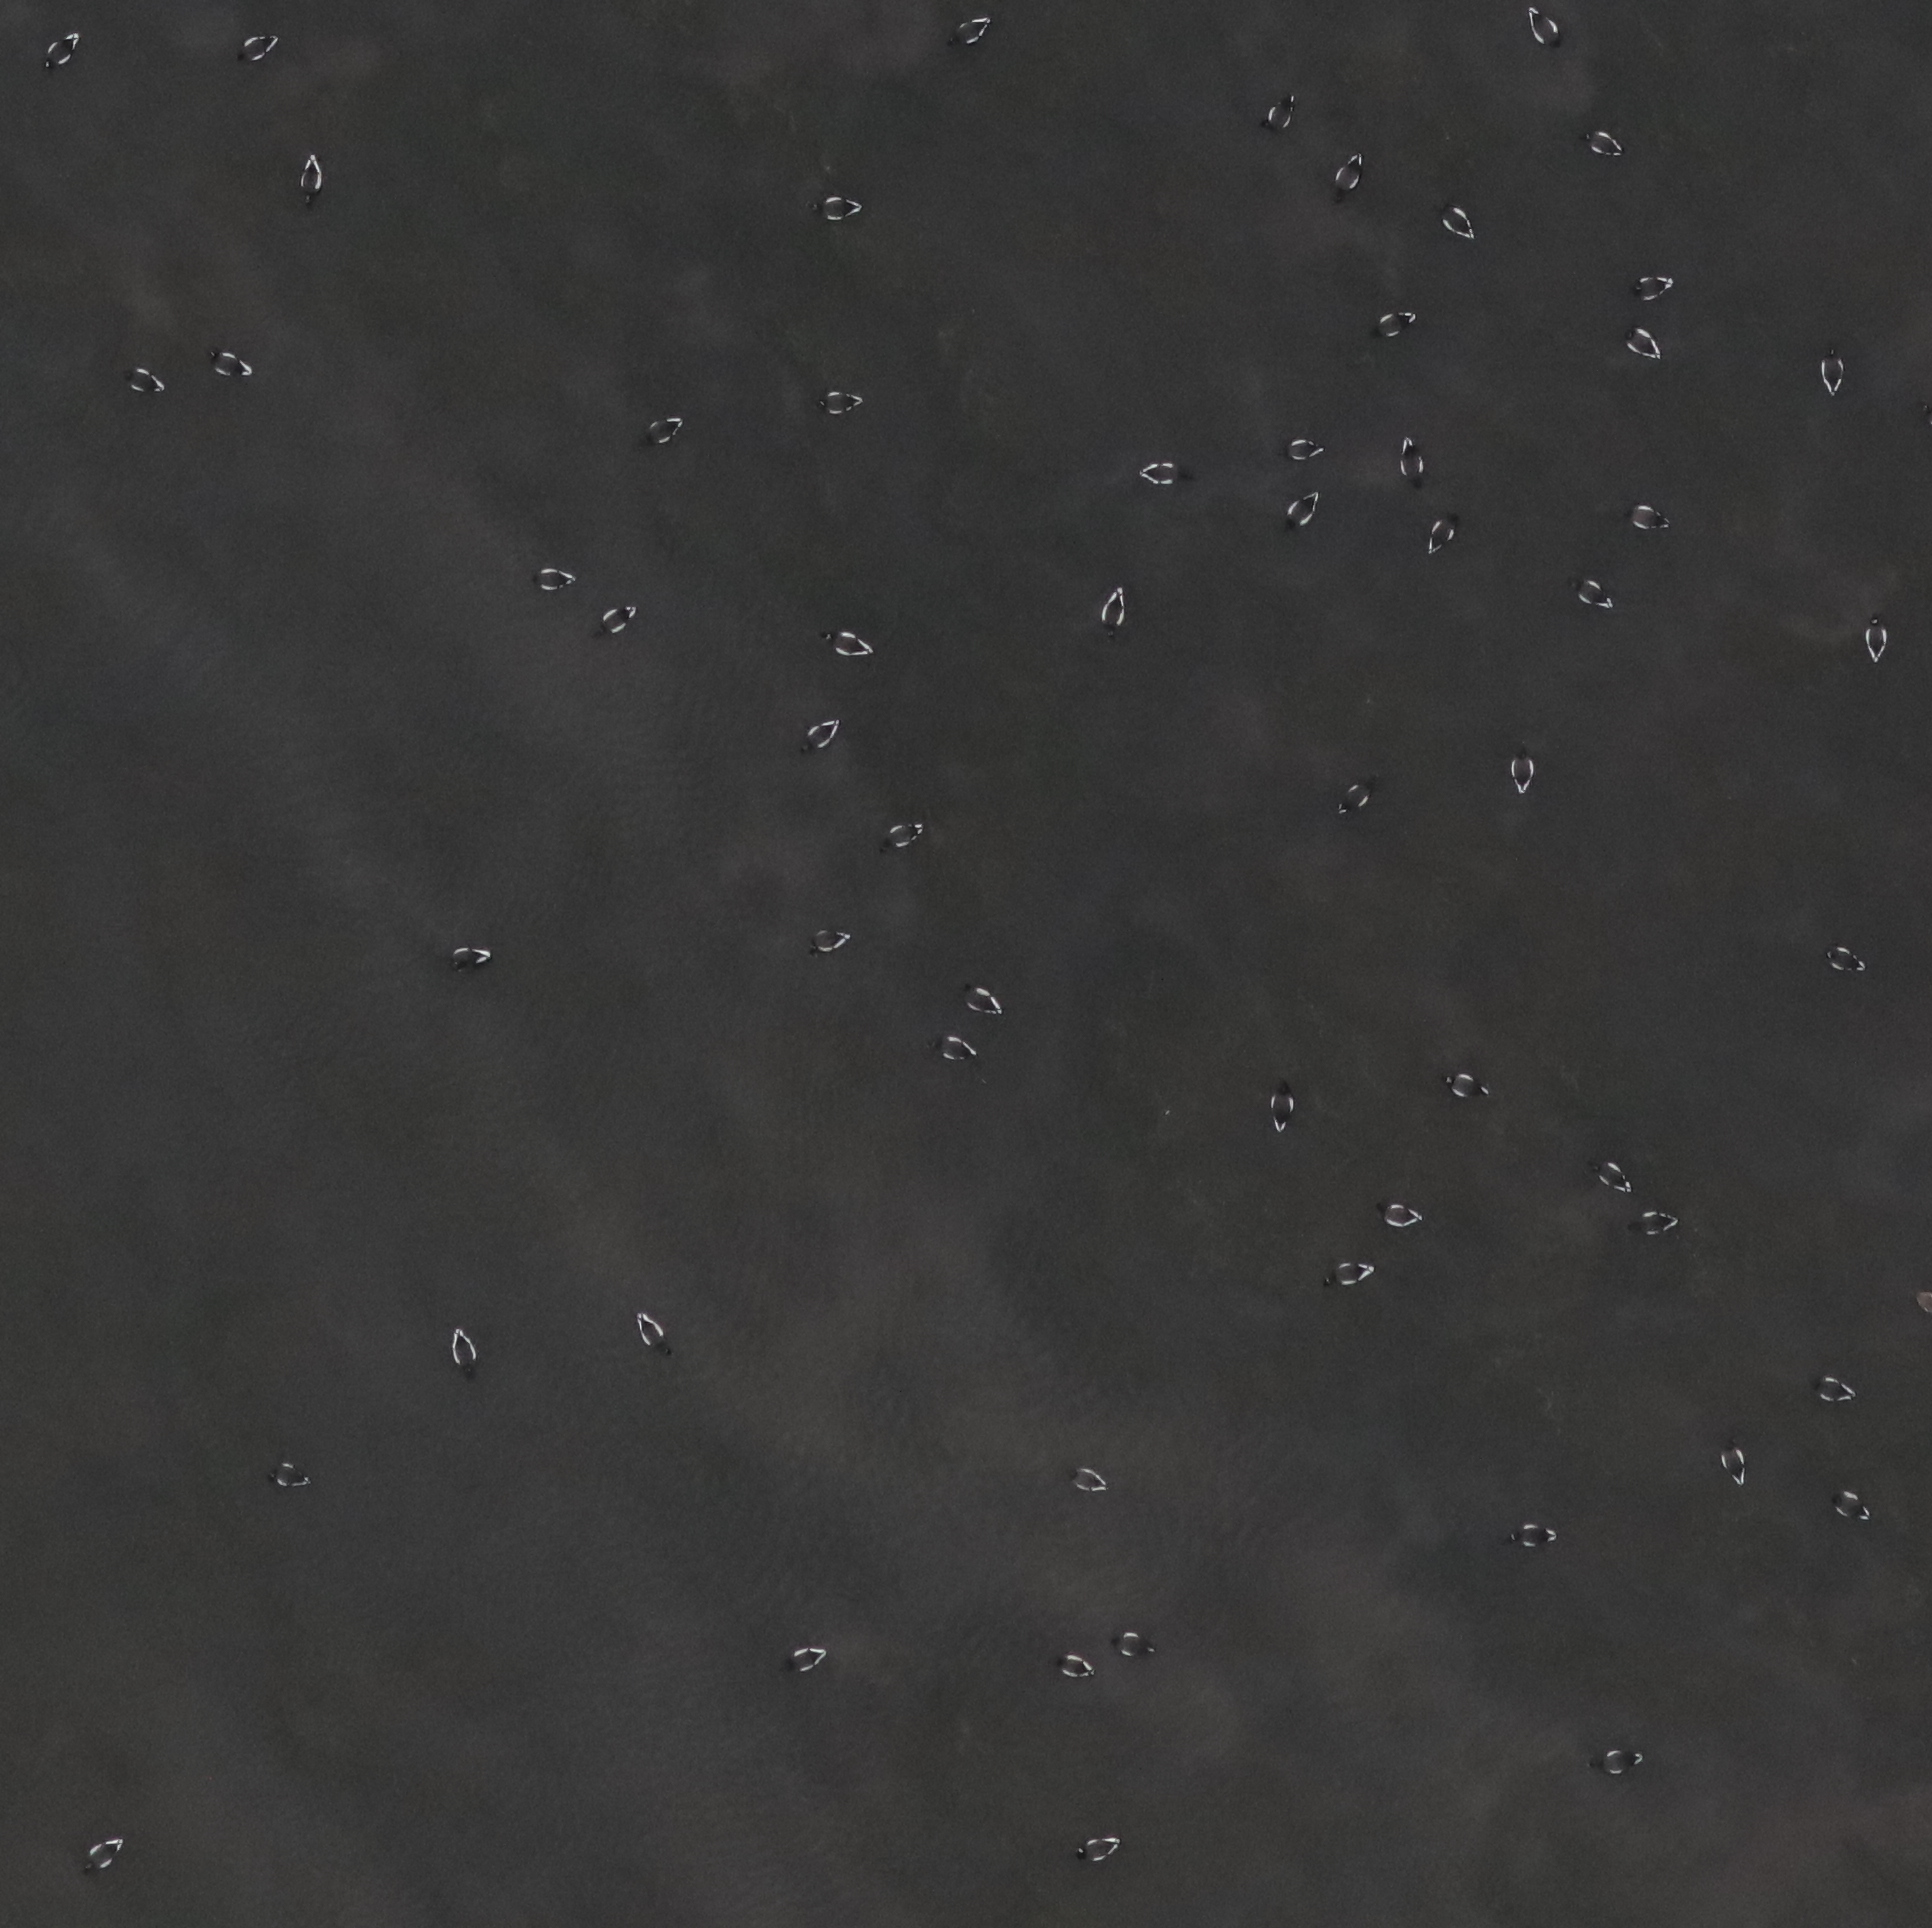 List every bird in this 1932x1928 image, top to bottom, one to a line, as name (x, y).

brant (1543, 28)
brant (969, 31)
brant (256, 48)
brant (60, 52)
brant (1279, 115)
brant (1602, 143)
brant (1349, 175)
brant (311, 179)
brant (838, 208)
brant (1457, 222)
brant (1652, 289)
brant (1393, 325)
brant (1634, 346)
brant (229, 364)
brant (1832, 373)
brant (145, 381)
brant (840, 405)
brant (663, 431)
brant (1302, 450)
brant (1411, 463)
brant (1163, 474)
brant (1302, 510)
brant (1646, 518)
brant (1440, 534)
brant (554, 579)
brant (1589, 593)
brant (1113, 612)
brant (616, 618)
brant (1875, 640)
brant (848, 644)
brant (821, 735)
brant (1522, 771)
brant (1353, 798)
brant (904, 836)
brant (827, 941)
brant (470, 956)
brant (1843, 958)
brant (983, 1000)
brant (957, 1049)
brant (1465, 1086)
brant (1282, 1108)
brant (1612, 1176)
brant (1398, 1214)
brant (1657, 1222)
brant (1348, 1274)
other bird (1927, 1303)
brant (653, 1334)
brant (465, 1353)
brant (1833, 1390)
brant (1733, 1464)
brant (290, 1476)
brant (1083, 1479)
brant (1848, 1505)
brant (1530, 1536)
brant (1132, 1645)
brant (806, 1659)
brant (1074, 1667)
brant (1616, 1761)
brant (1099, 1850)
brant (102, 1855)